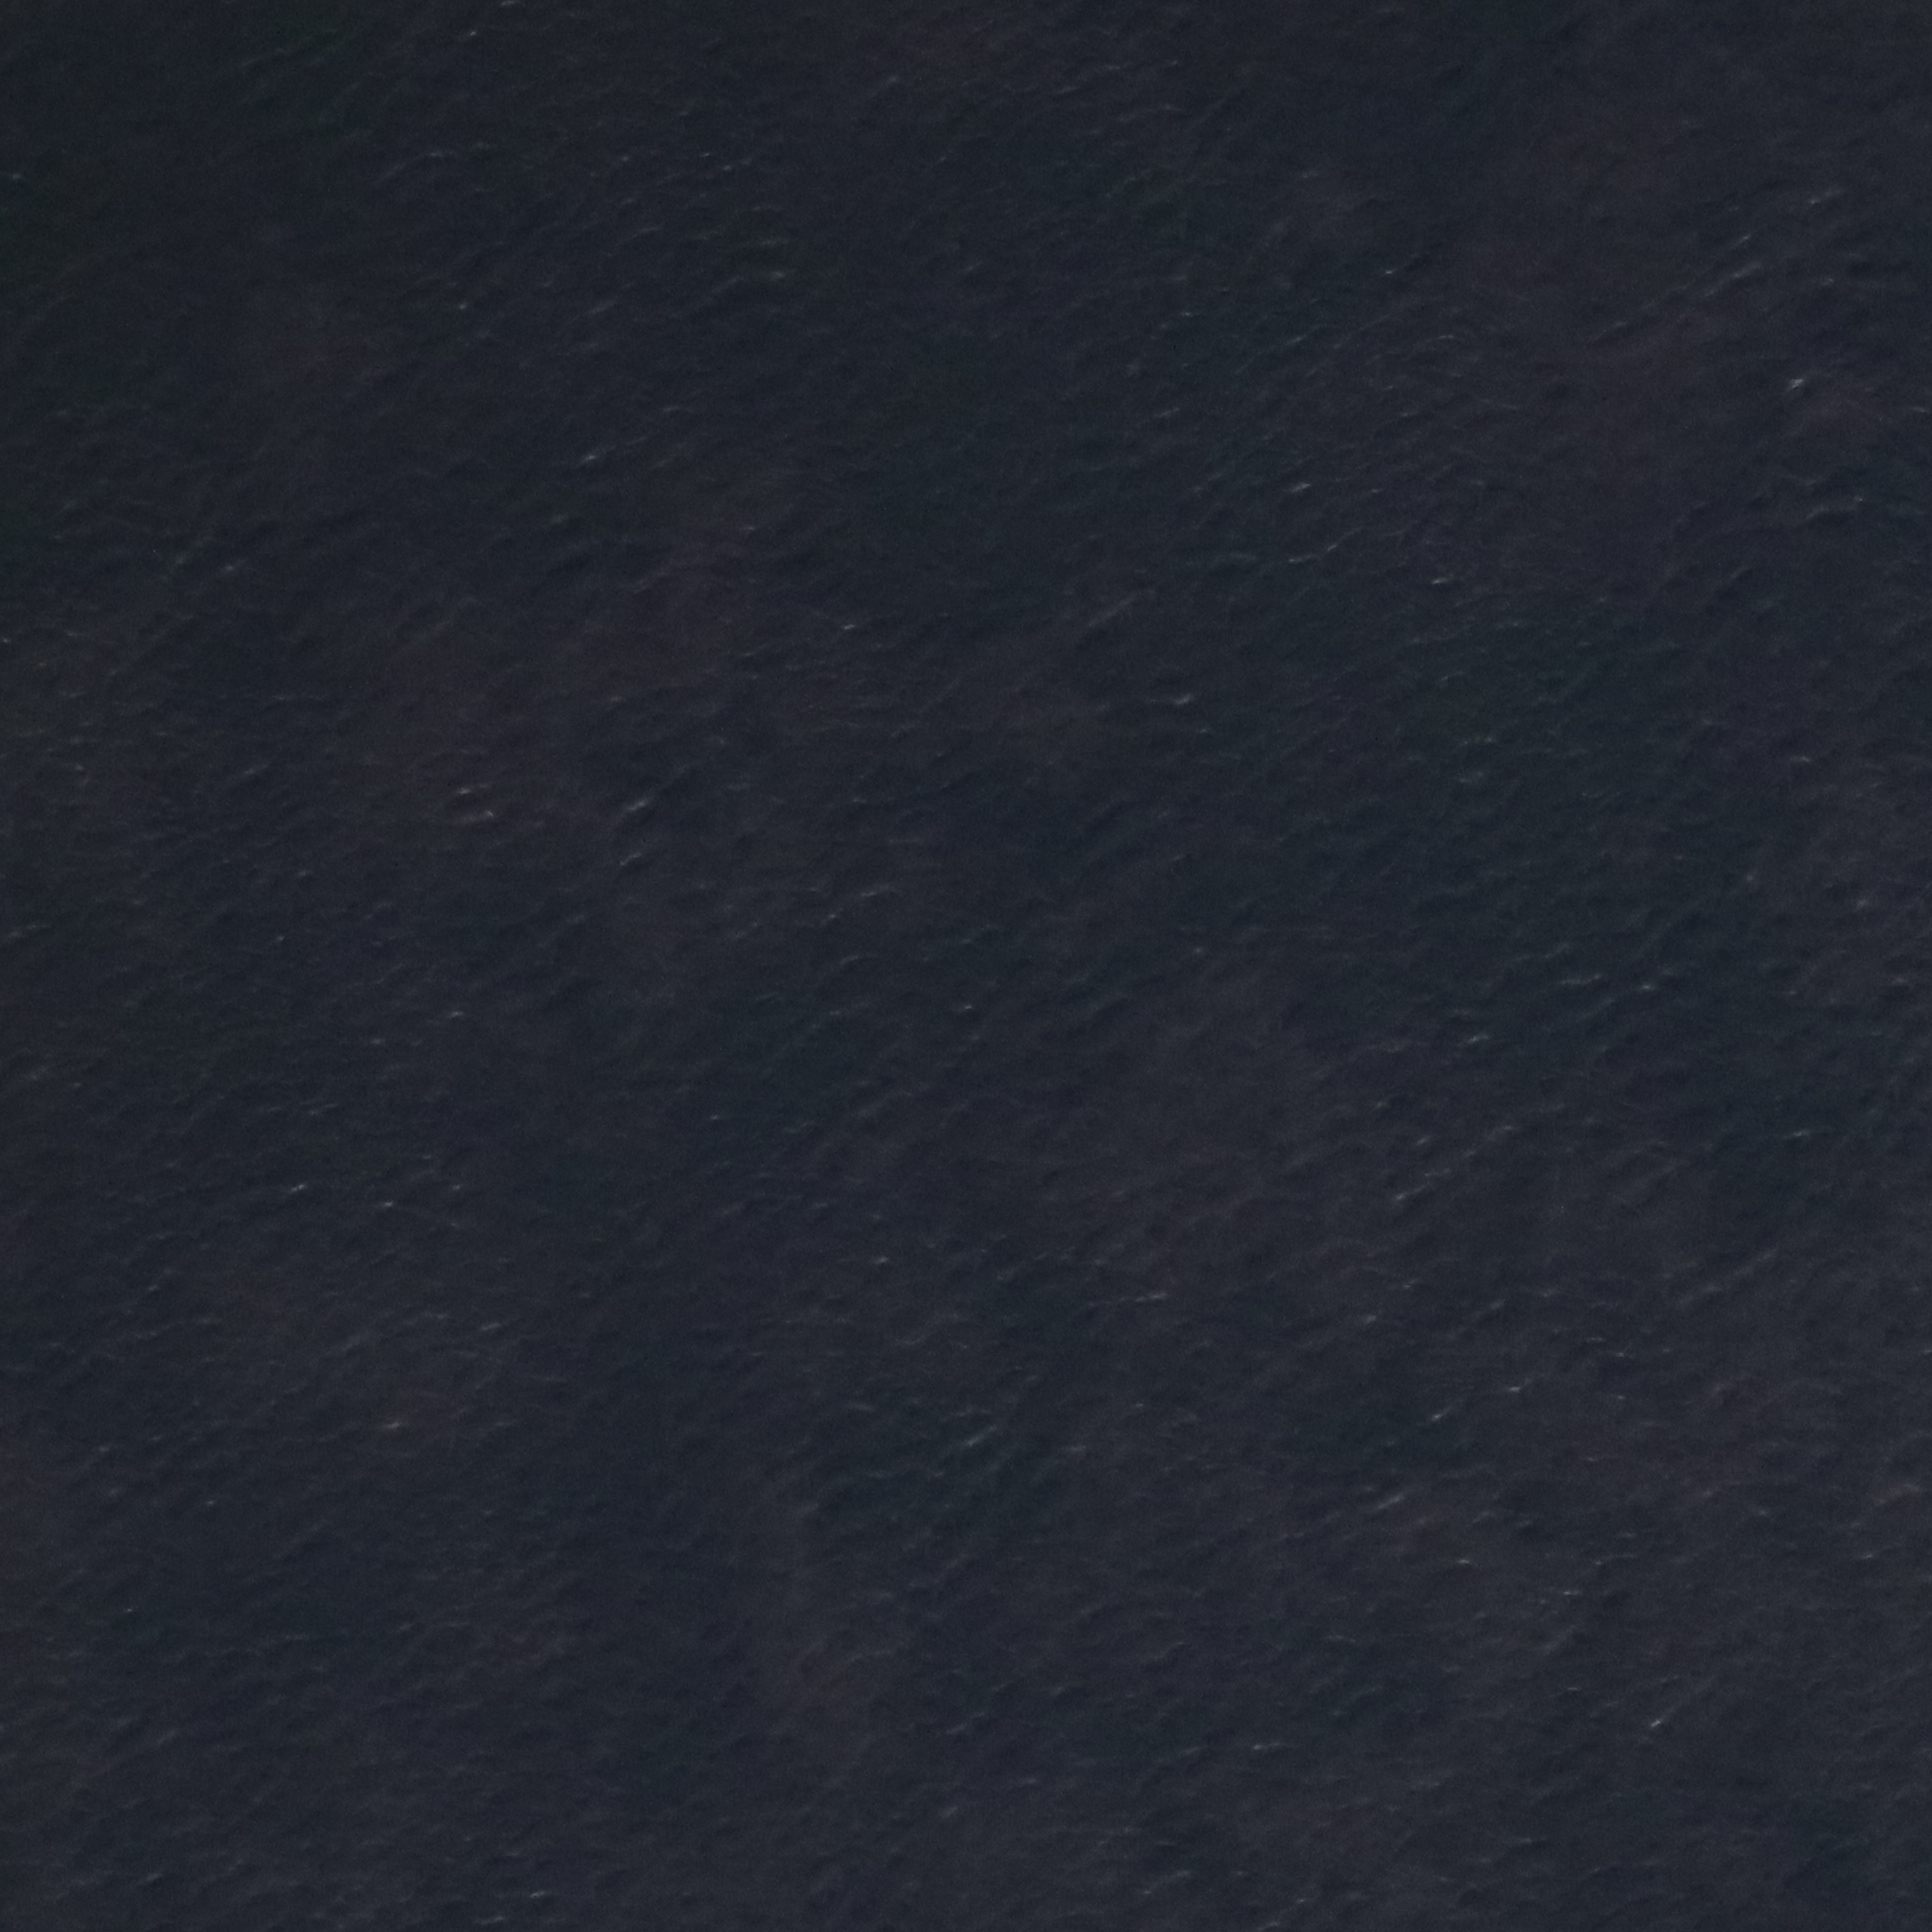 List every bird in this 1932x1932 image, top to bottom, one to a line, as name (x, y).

None